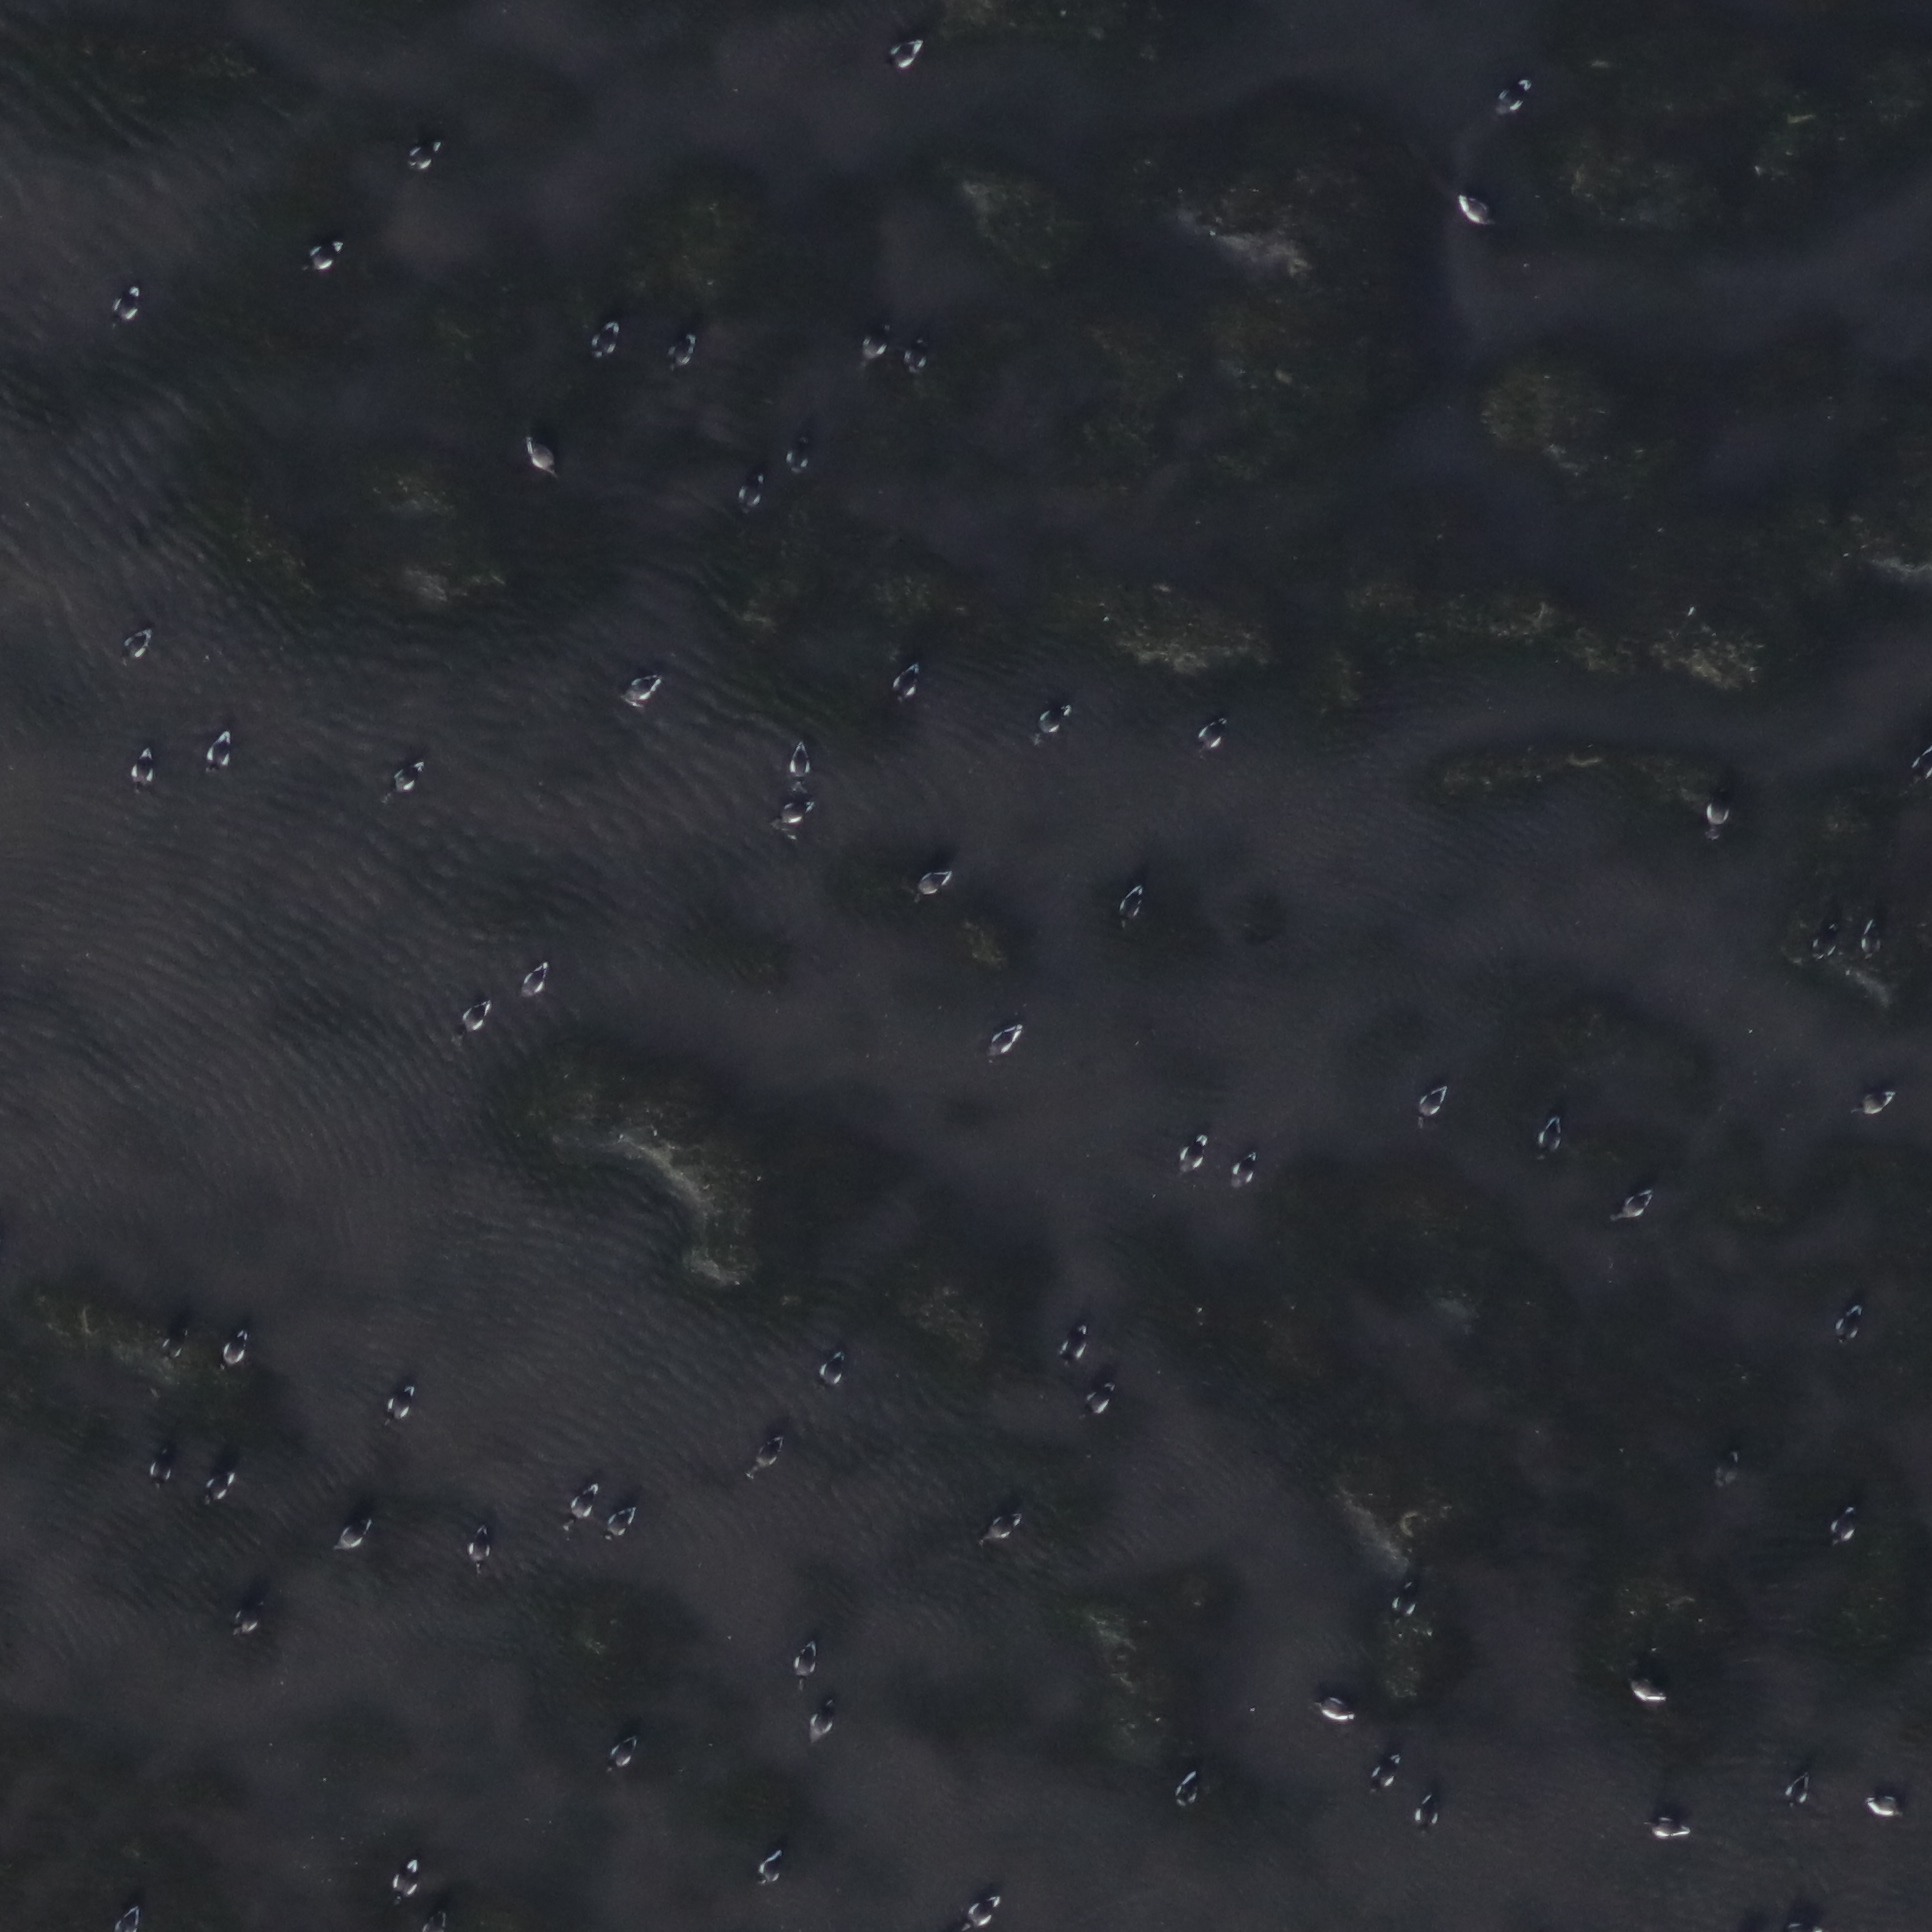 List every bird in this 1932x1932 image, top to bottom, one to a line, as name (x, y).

brant (902, 53)
brant (1509, 92)
brant (422, 156)
brant (1476, 215)
brant (323, 257)
brant (127, 306)
brant (604, 340)
brant (877, 342)
brant (681, 353)
brant (915, 357)
brant (542, 457)
brant (800, 460)
brant (748, 495)
brant (144, 637)
brant (907, 683)
brant (642, 690)
brant (1055, 722)
brant (1209, 738)
brant (219, 752)
brant (799, 761)
brant (1925, 761)
brant (143, 771)
brant (411, 777)
brant (794, 814)
brant (1716, 816)
brant (931, 885)
brant (1130, 905)
brant (1819, 942)
brant (1865, 945)
brant (534, 981)
brant (475, 1019)
brant (1003, 1042)
brant (1872, 1101)
brant (1429, 1103)
brant (1547, 1136)
brant (1191, 1155)
brant (1241, 1168)
brant (1632, 1203)
brant (1849, 1325)
brant (1074, 1346)
brant (171, 1349)
brant (234, 1351)
brant (832, 1370)
brant (1097, 1399)
brant (399, 1405)
brant (768, 1453)
brant (169, 1467)
brant (1728, 1467)
brant (221, 1484)
brant (587, 1507)
brant (621, 1520)
brant (1841, 1526)
brant (1001, 1527)
brant (353, 1534)
brant (481, 1549)
brant (1398, 1600)
brant (248, 1622)
brant (807, 1661)
brant (1640, 1694)
brant (1334, 1709)
brant (822, 1721)
brant (622, 1752)
brant (1384, 1773)
brant (1188, 1787)
brant (1797, 1789)
brant (1885, 1805)
brant (1430, 1819)
brant (1666, 1827)
brant (770, 1865)
brant (407, 1879)
brant (980, 1914)
brant (126, 1924)